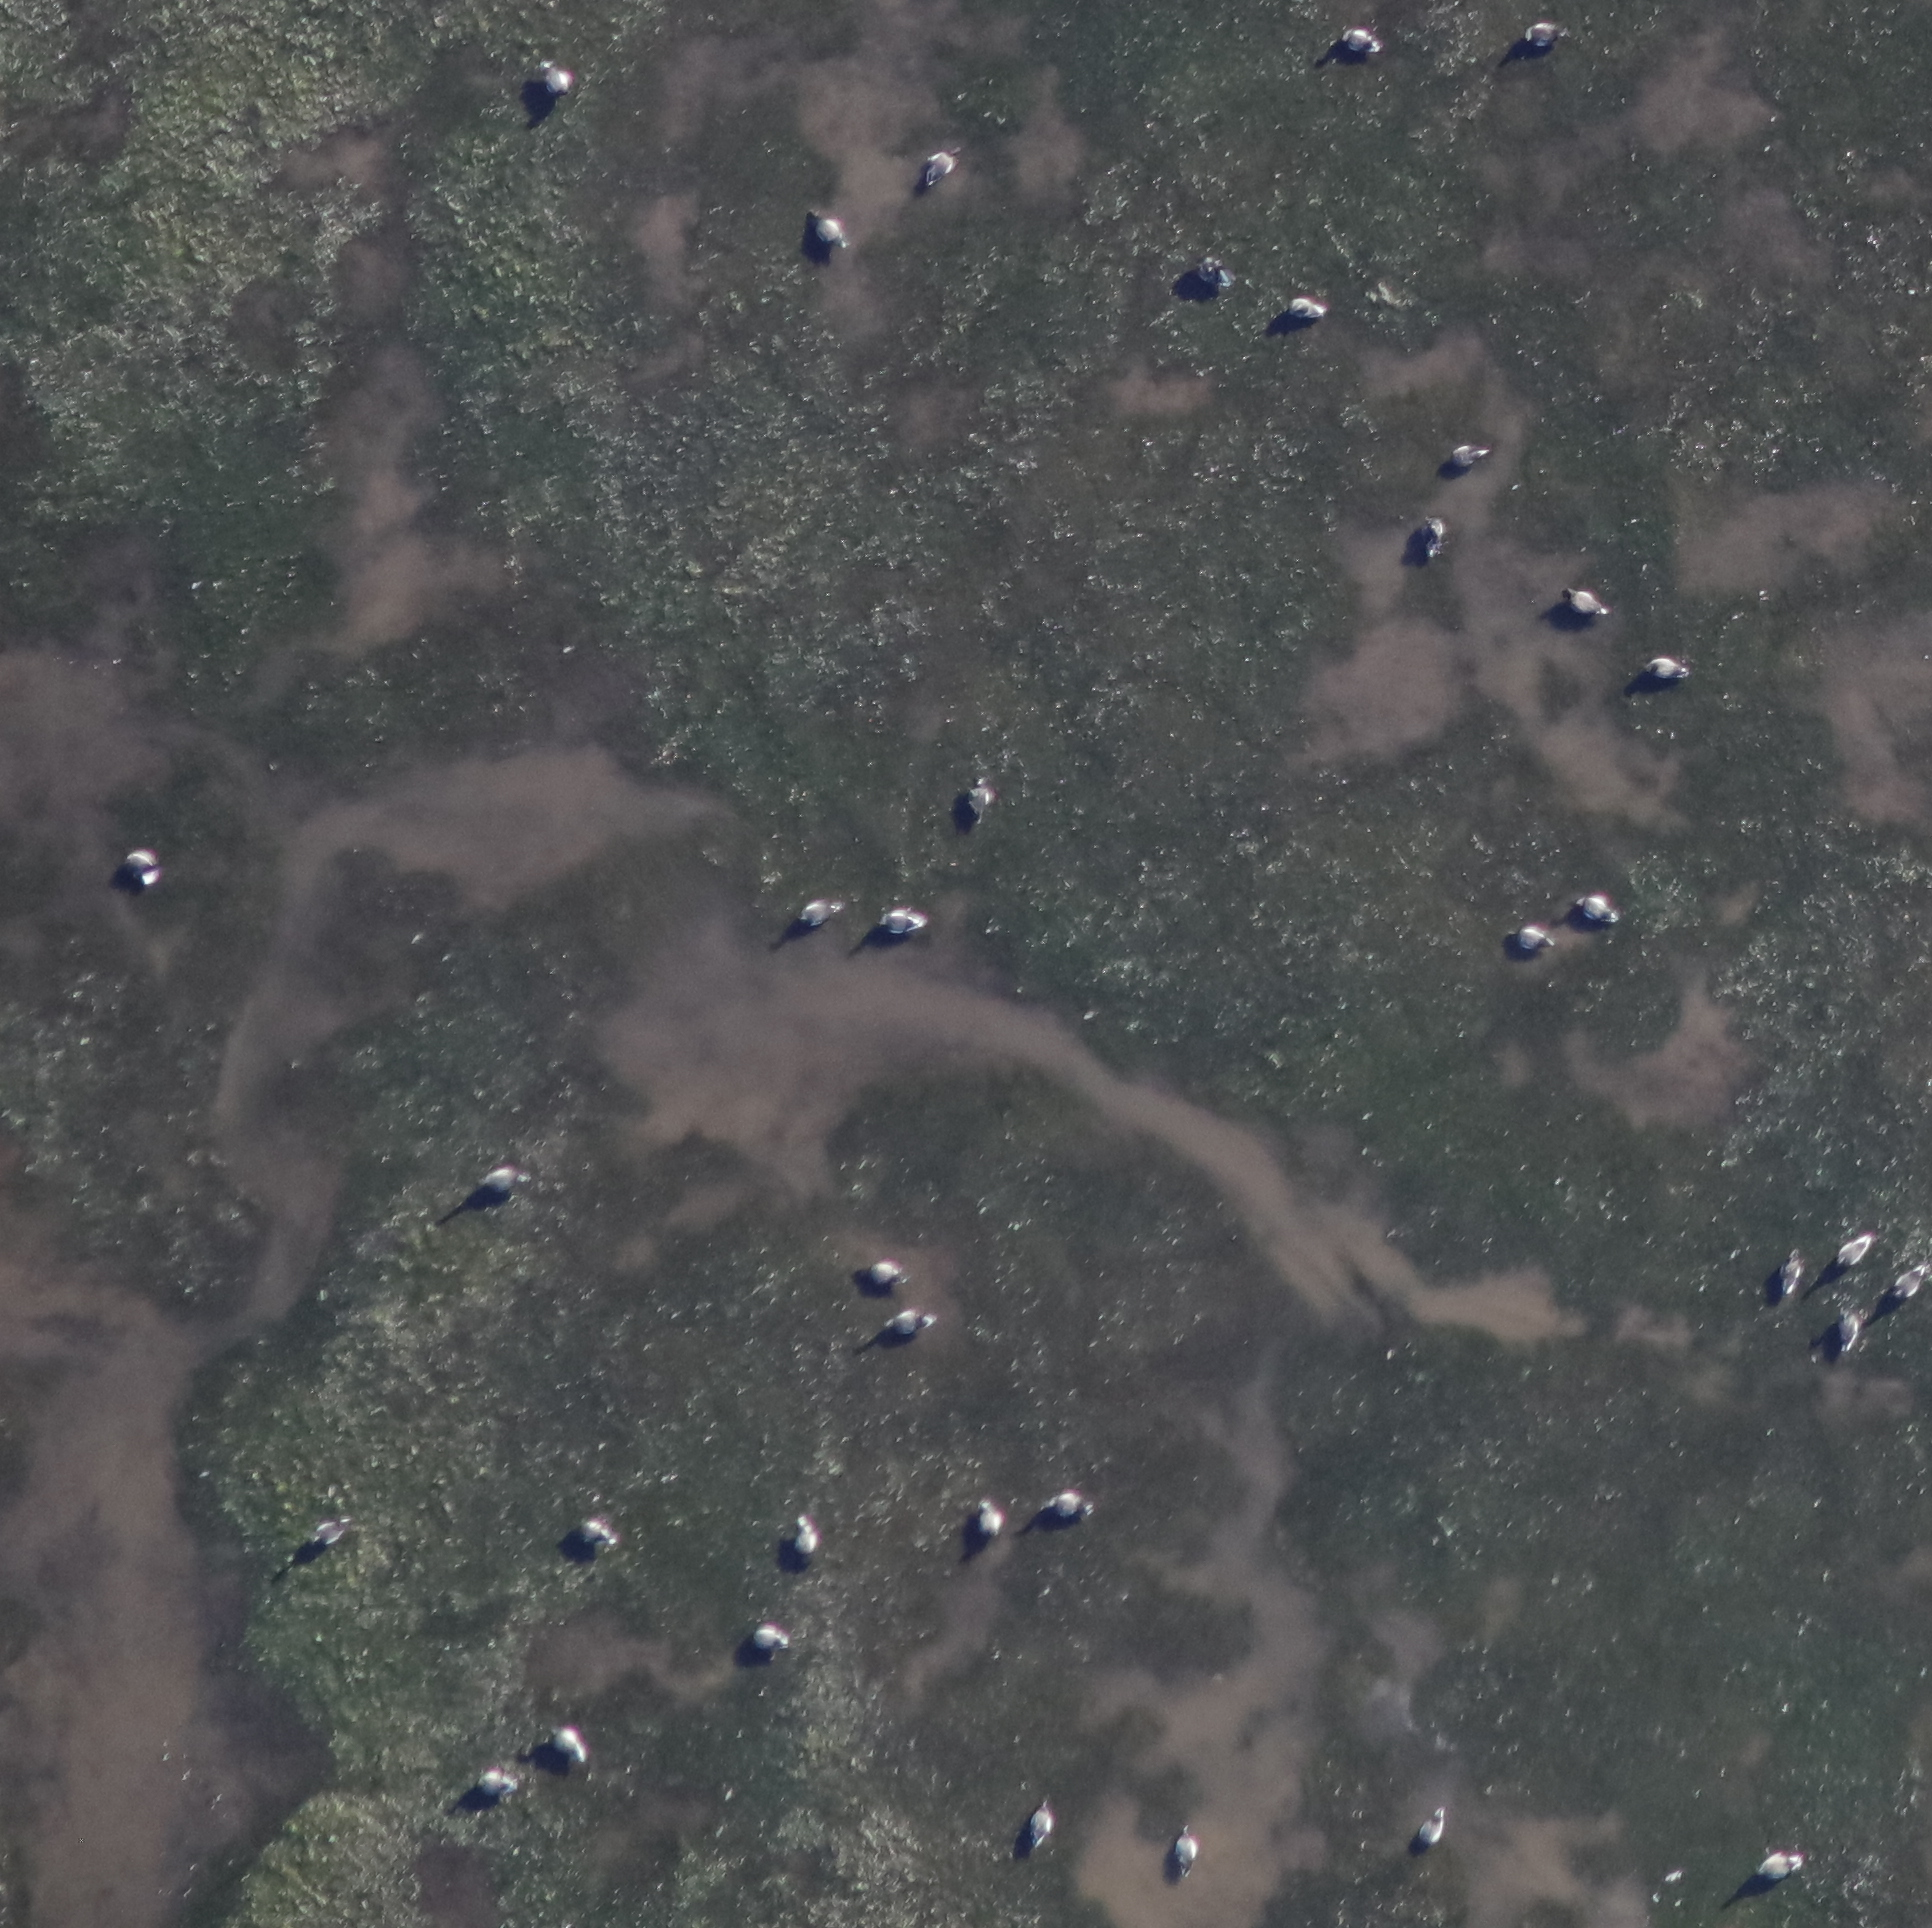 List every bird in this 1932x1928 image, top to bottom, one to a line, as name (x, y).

brant (1543, 34)
brant (1360, 40)
brant (550, 77)
brant (943, 167)
brant (829, 230)
brant (1212, 268)
brant (1300, 306)
brant (1465, 456)
brant (1432, 539)
brant (1583, 601)
brant (1666, 670)
brant (980, 797)
brant (140, 864)
brant (1596, 910)
brant (818, 913)
brant (900, 920)
brant (1535, 940)
brant (508, 1182)
brant (1855, 1249)
brant (882, 1273)
brant (1788, 1274)
brant (1907, 1285)
brant (906, 1325)
brant (1850, 1331)
brant (1068, 1505)
brant (990, 1521)
brant (331, 1531)
brant (598, 1531)
brant (807, 1538)
brant (769, 1639)
brant (569, 1744)
brant (492, 1782)
brant (1038, 1822)
brant (1428, 1831)
brant (1182, 1849)
brant (1778, 1864)